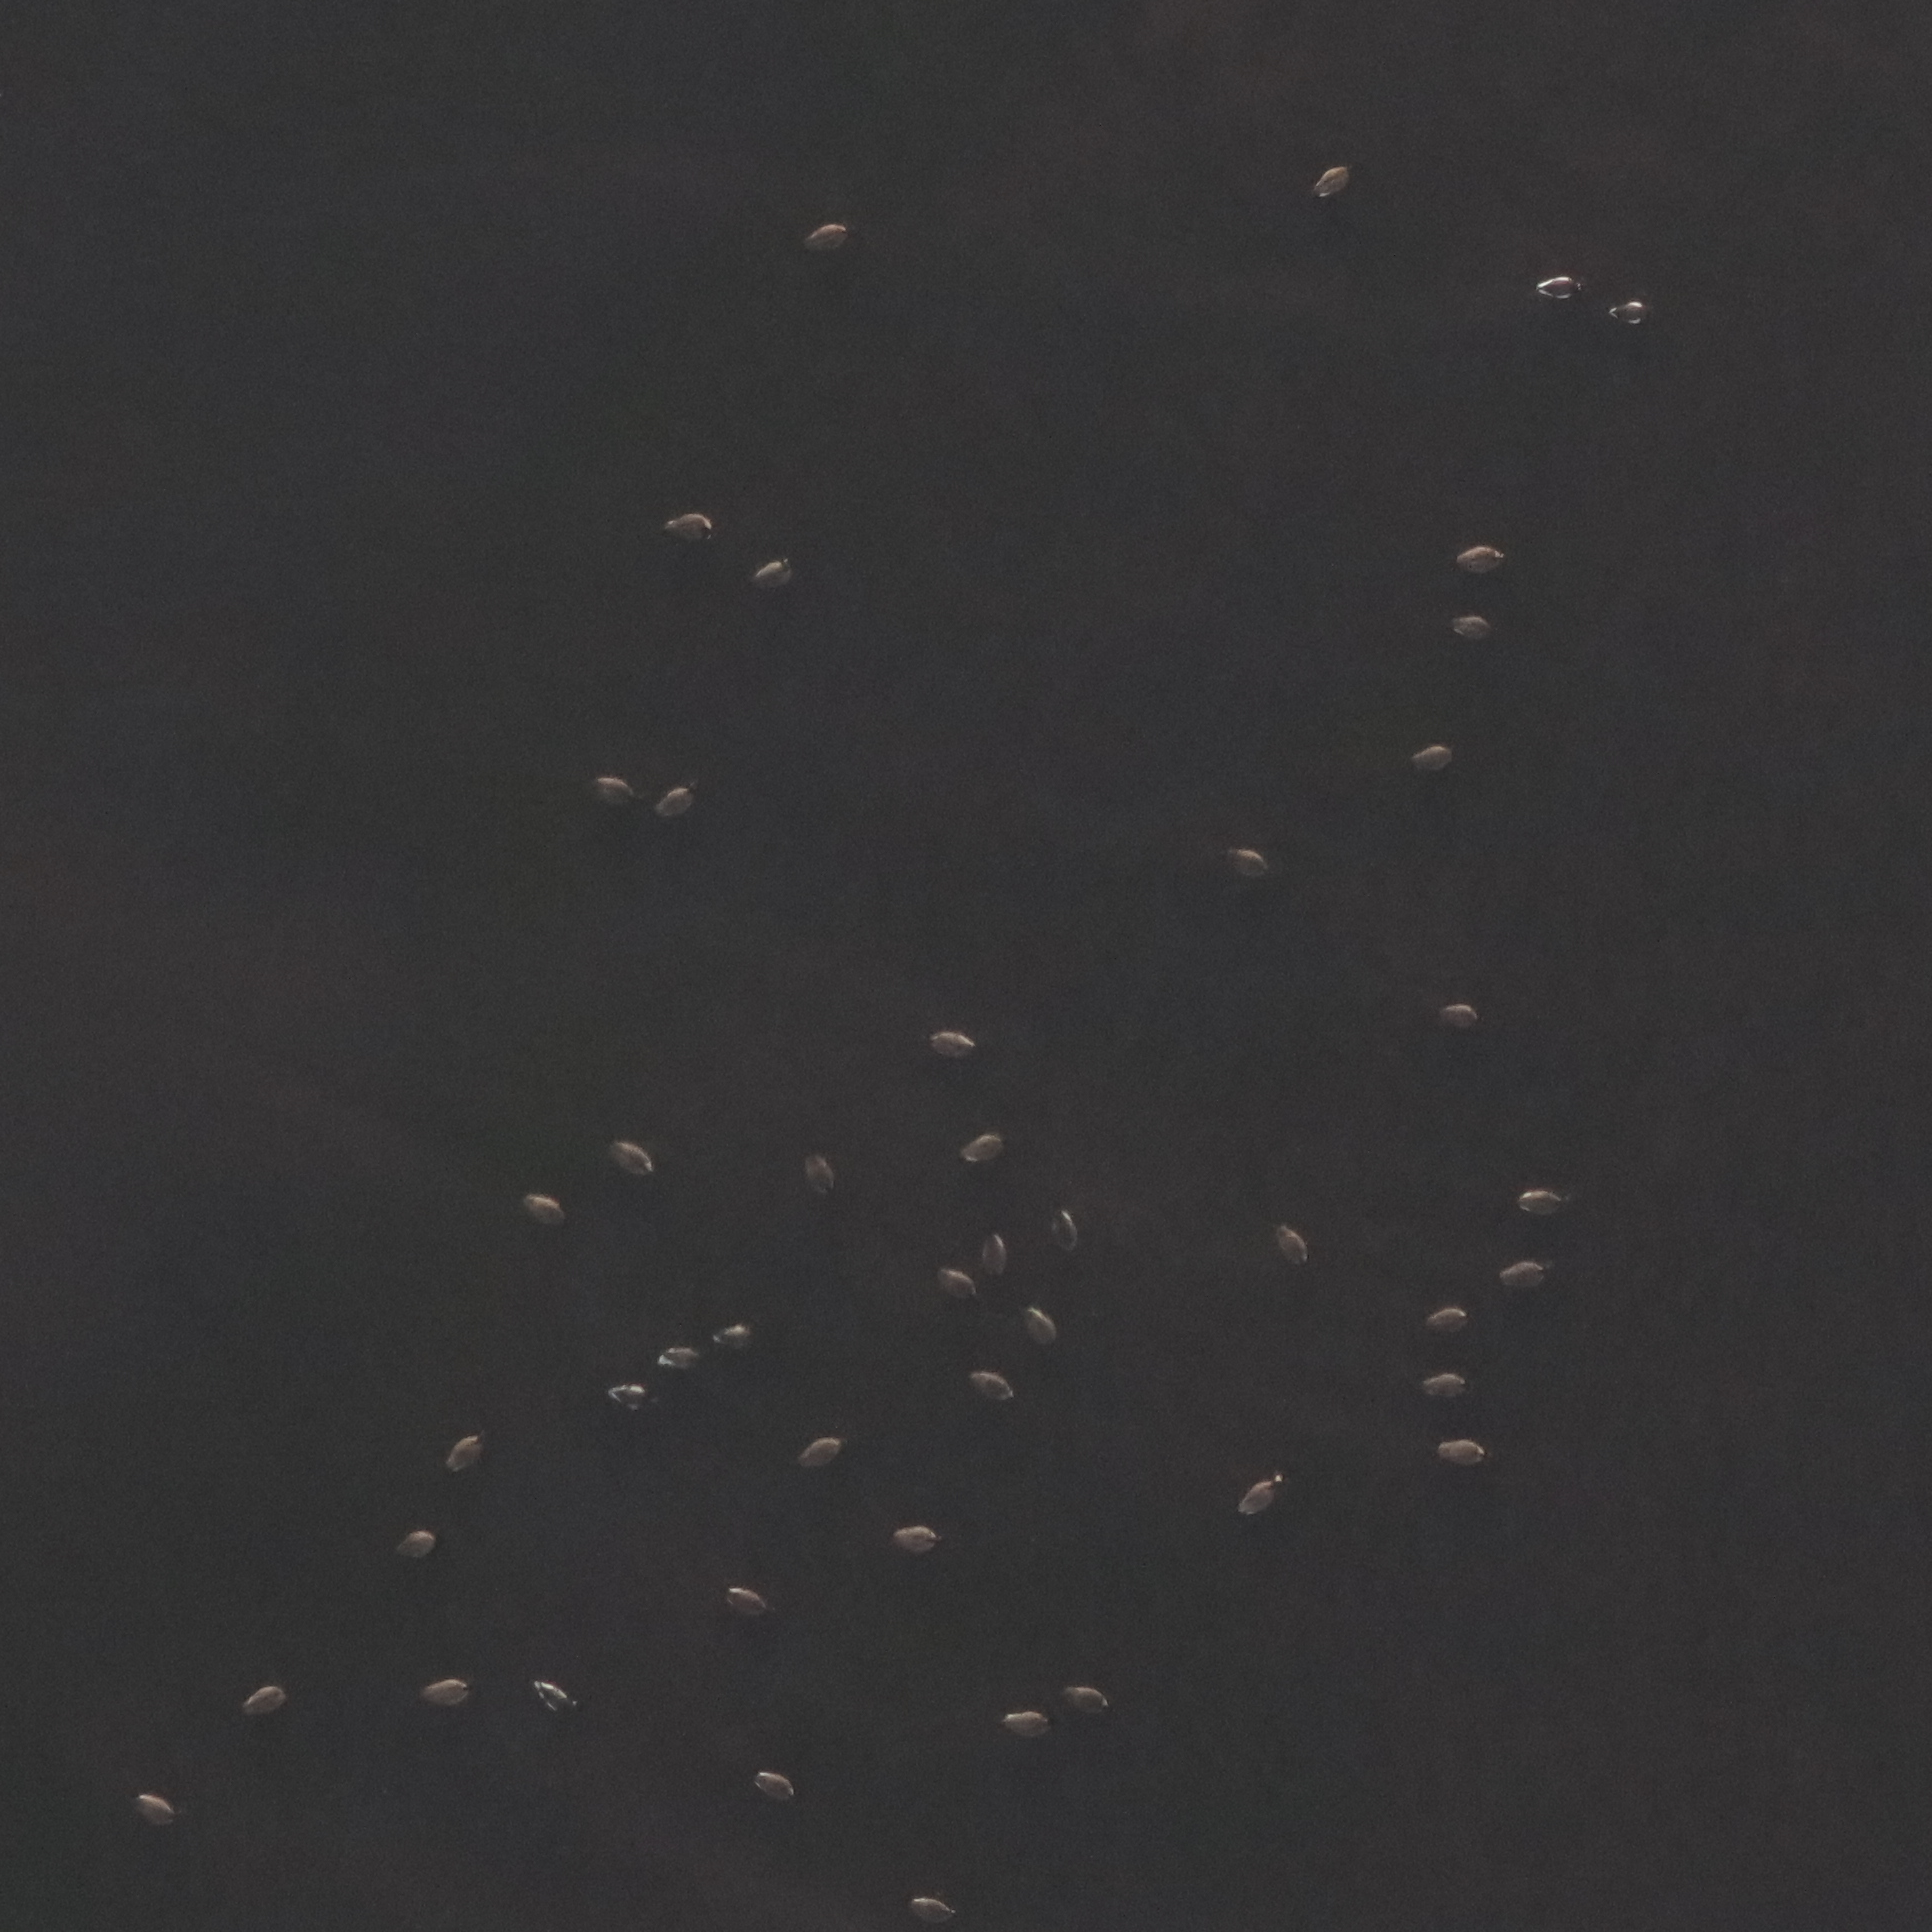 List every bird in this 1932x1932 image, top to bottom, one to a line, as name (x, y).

Canada goose (1332, 183)
Canada goose (829, 237)
brant (1561, 287)
brant (1629, 313)
Canada goose (689, 525)
Canada goose (1478, 563)
Canada goose (772, 575)
Canada goose (1469, 627)
Canada goose (1432, 758)
Canada goose (613, 792)
Canada goose (674, 801)
Canada goose (1248, 861)
Canada goose (1459, 1017)
Canada goose (952, 1042)
Canada goose (985, 1149)
Canada goose (632, 1156)
Canada goose (820, 1174)
Canada goose (1541, 1202)
Canada goose (545, 1209)
Canada goose (1066, 1234)
Canada goose (1290, 1244)
Canada goose (992, 1252)
Canada goose (1522, 1275)
Canada goose (957, 1282)
Canada goose (1447, 1319)
Canada goose (1040, 1328)
brant (735, 1336)
brant (674, 1357)
Canada goose (993, 1385)
Canada goose (1445, 1385)
brant (629, 1395)
Canada goose (1460, 1451)
Canada goose (465, 1452)
Canada goose (820, 1452)
Canada goose (1260, 1495)
Canada goose (916, 1540)
Canada goose (420, 1544)
Canada goose (748, 1601)
Canada goose (447, 1693)
Canada goose (1084, 1695)
brant (553, 1697)
Canada goose (264, 1699)
Canada goose (1025, 1723)
Canada goose (774, 1785)
Canada goose (156, 1809)
Canada goose (933, 1911)